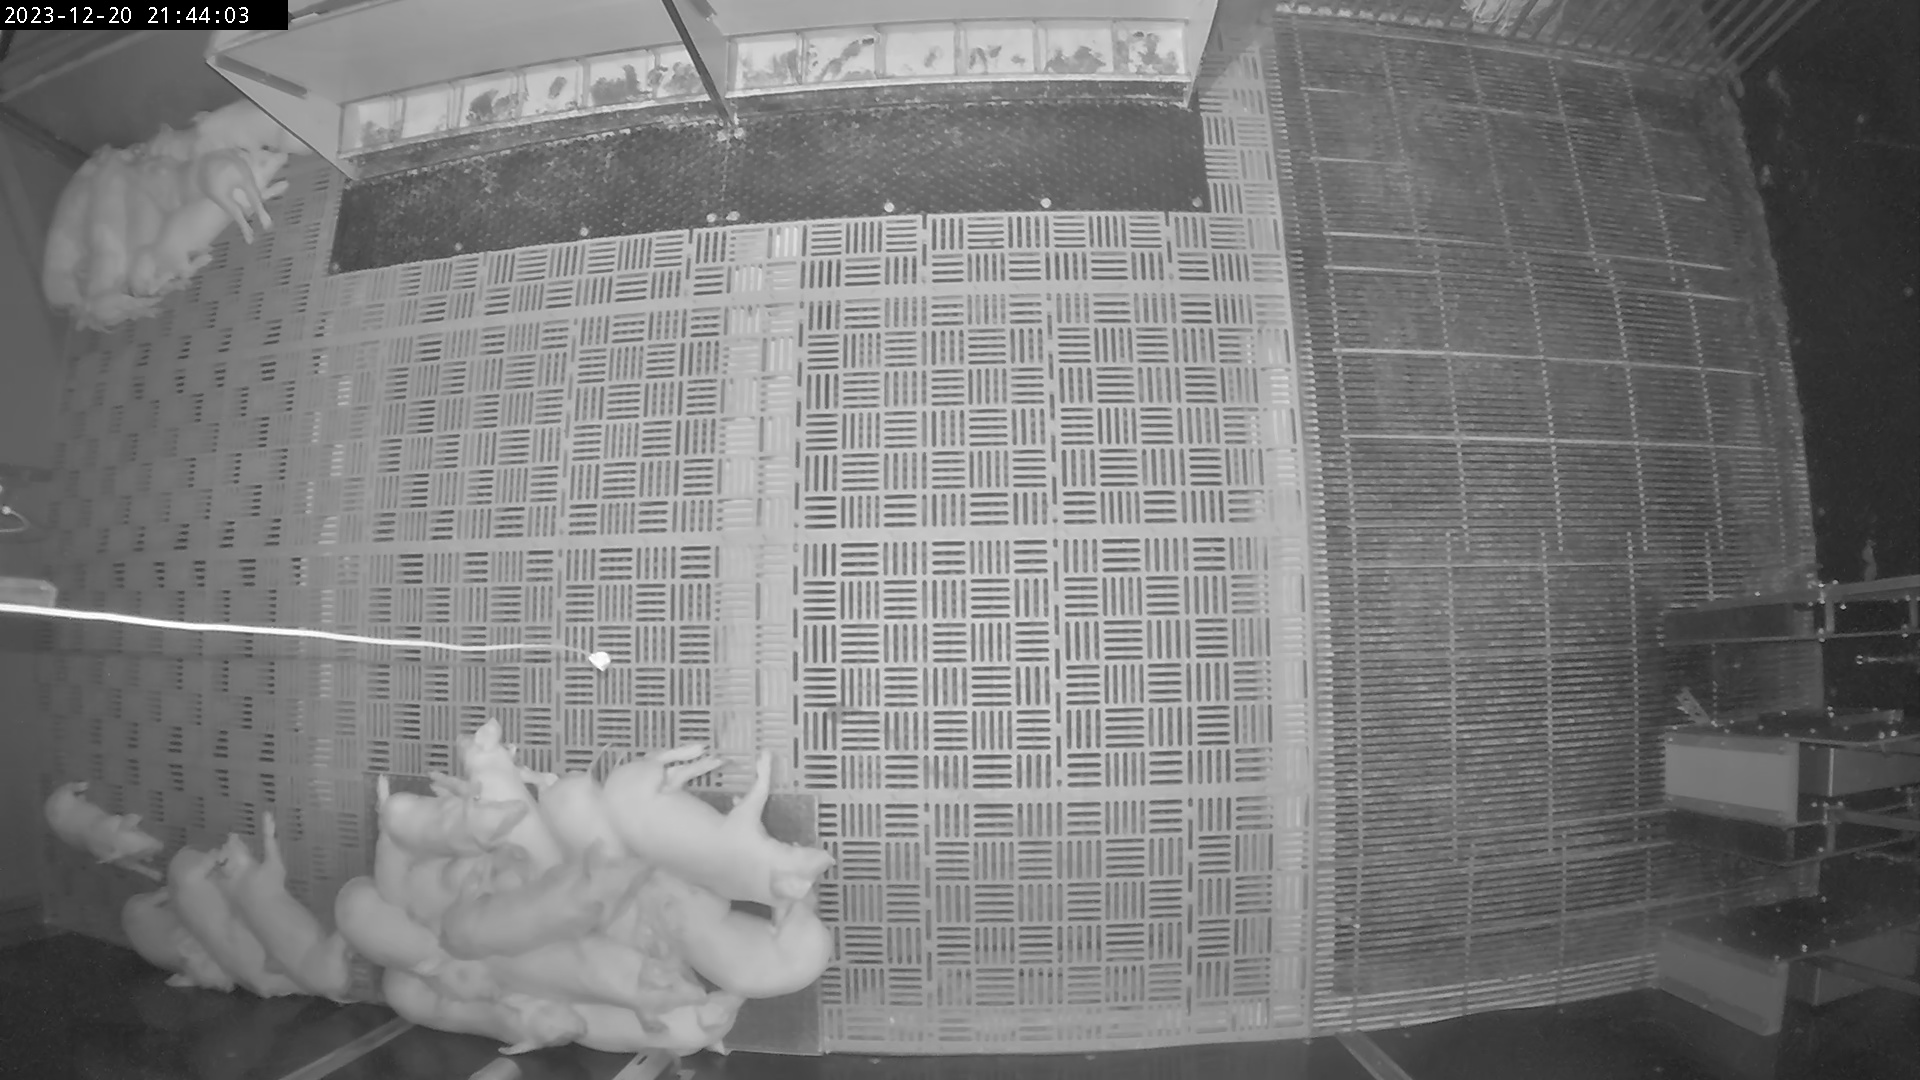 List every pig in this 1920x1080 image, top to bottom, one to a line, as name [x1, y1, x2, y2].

pig [188, 98, 315, 156]
pig [147, 122, 200, 163]
pig [69, 141, 145, 333]
pig [148, 145, 289, 279]
pig [119, 147, 273, 246]
pig [42, 157, 102, 333]
pig [124, 180, 196, 297]
pig [90, 288, 162, 336]
pig [427, 719, 564, 880]
pig [512, 742, 636, 948]
pig [604, 743, 834, 924]
pig [374, 776, 533, 937]
pig [42, 780, 171, 883]
pig [381, 791, 528, 857]
pig [203, 810, 358, 1005]
pig [438, 837, 656, 959]
pig [167, 845, 306, 1003]
pig [633, 868, 841, 999]
pig [332, 875, 501, 1017]
pig [122, 884, 234, 993]
pig [481, 930, 708, 1032]
pig [380, 969, 587, 1055]
pig [569, 989, 756, 1057]